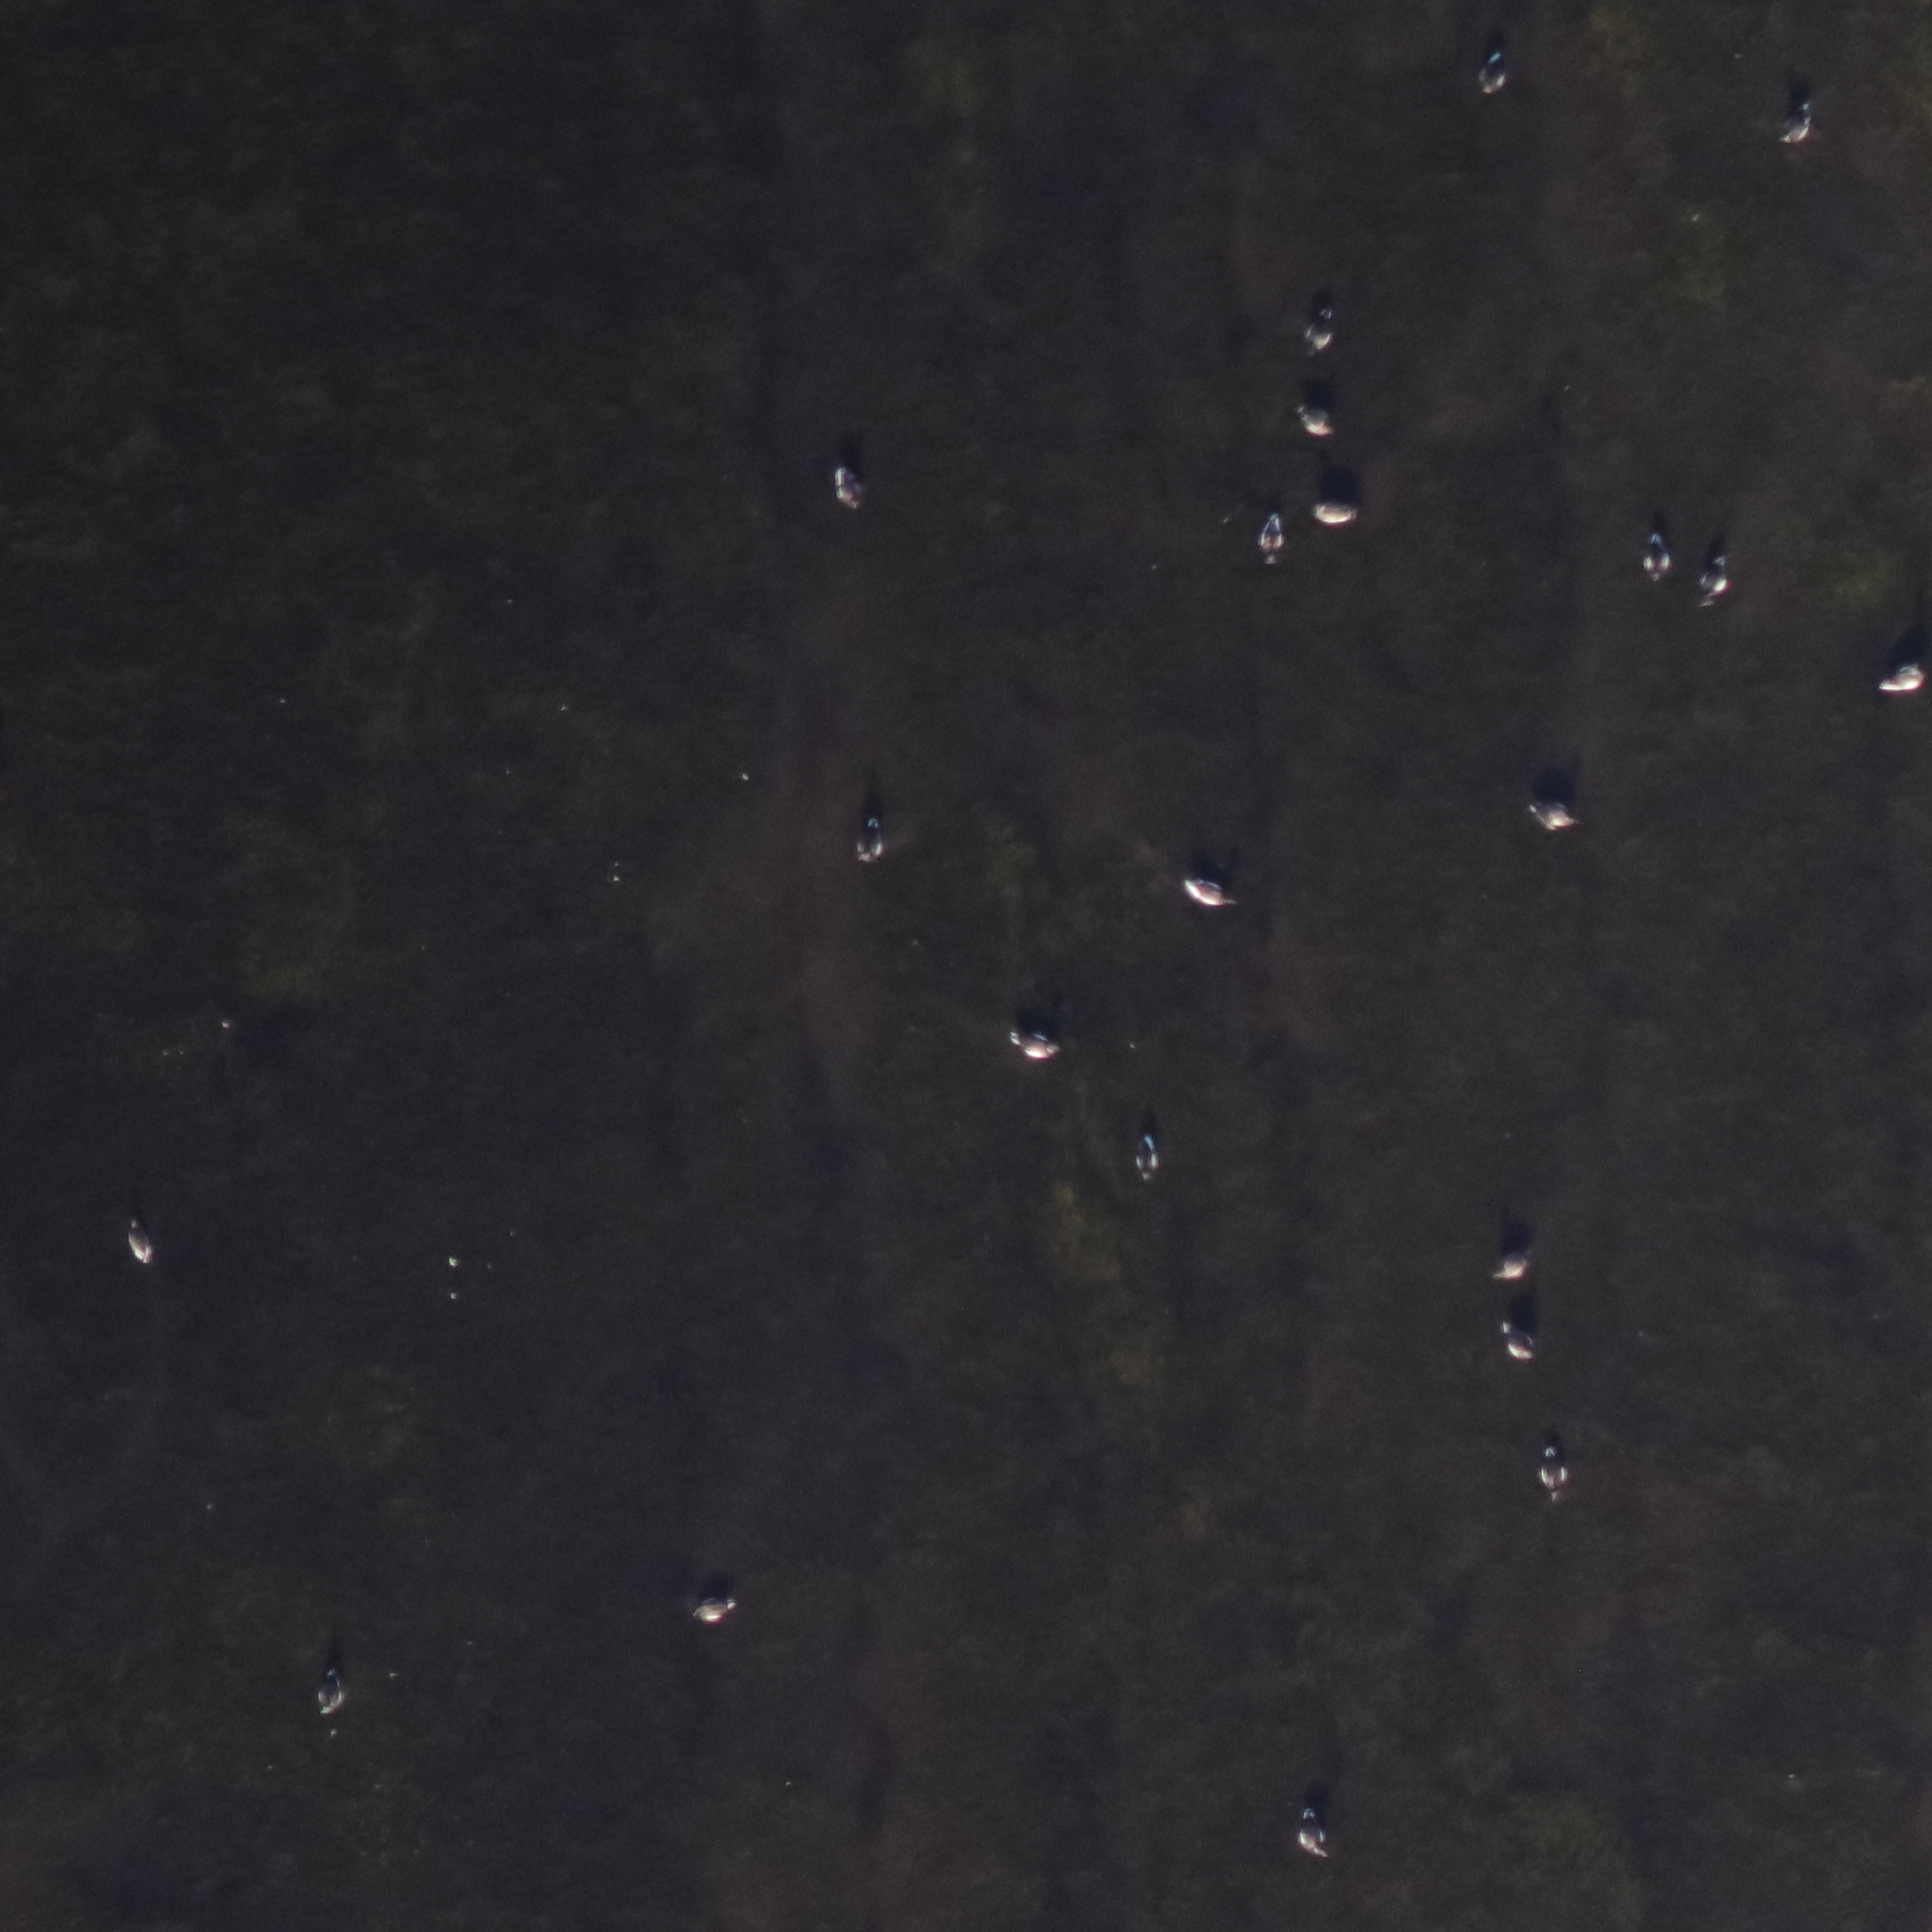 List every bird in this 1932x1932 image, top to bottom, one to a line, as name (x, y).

brant (1495, 72)
brant (1796, 126)
brant (1317, 333)
brant (1316, 420)
brant (848, 492)
brant (1333, 513)
brant (1271, 539)
brant (1656, 555)
brant (1711, 578)
brant (1902, 679)
brant (1552, 814)
brant (872, 842)
brant (1209, 891)
brant (1038, 1043)
brant (1145, 1156)
brant (142, 1242)
brant (1518, 1261)
brant (1517, 1340)
brant (1553, 1473)
brant (714, 1606)
brant (332, 1690)
brant (1311, 1833)